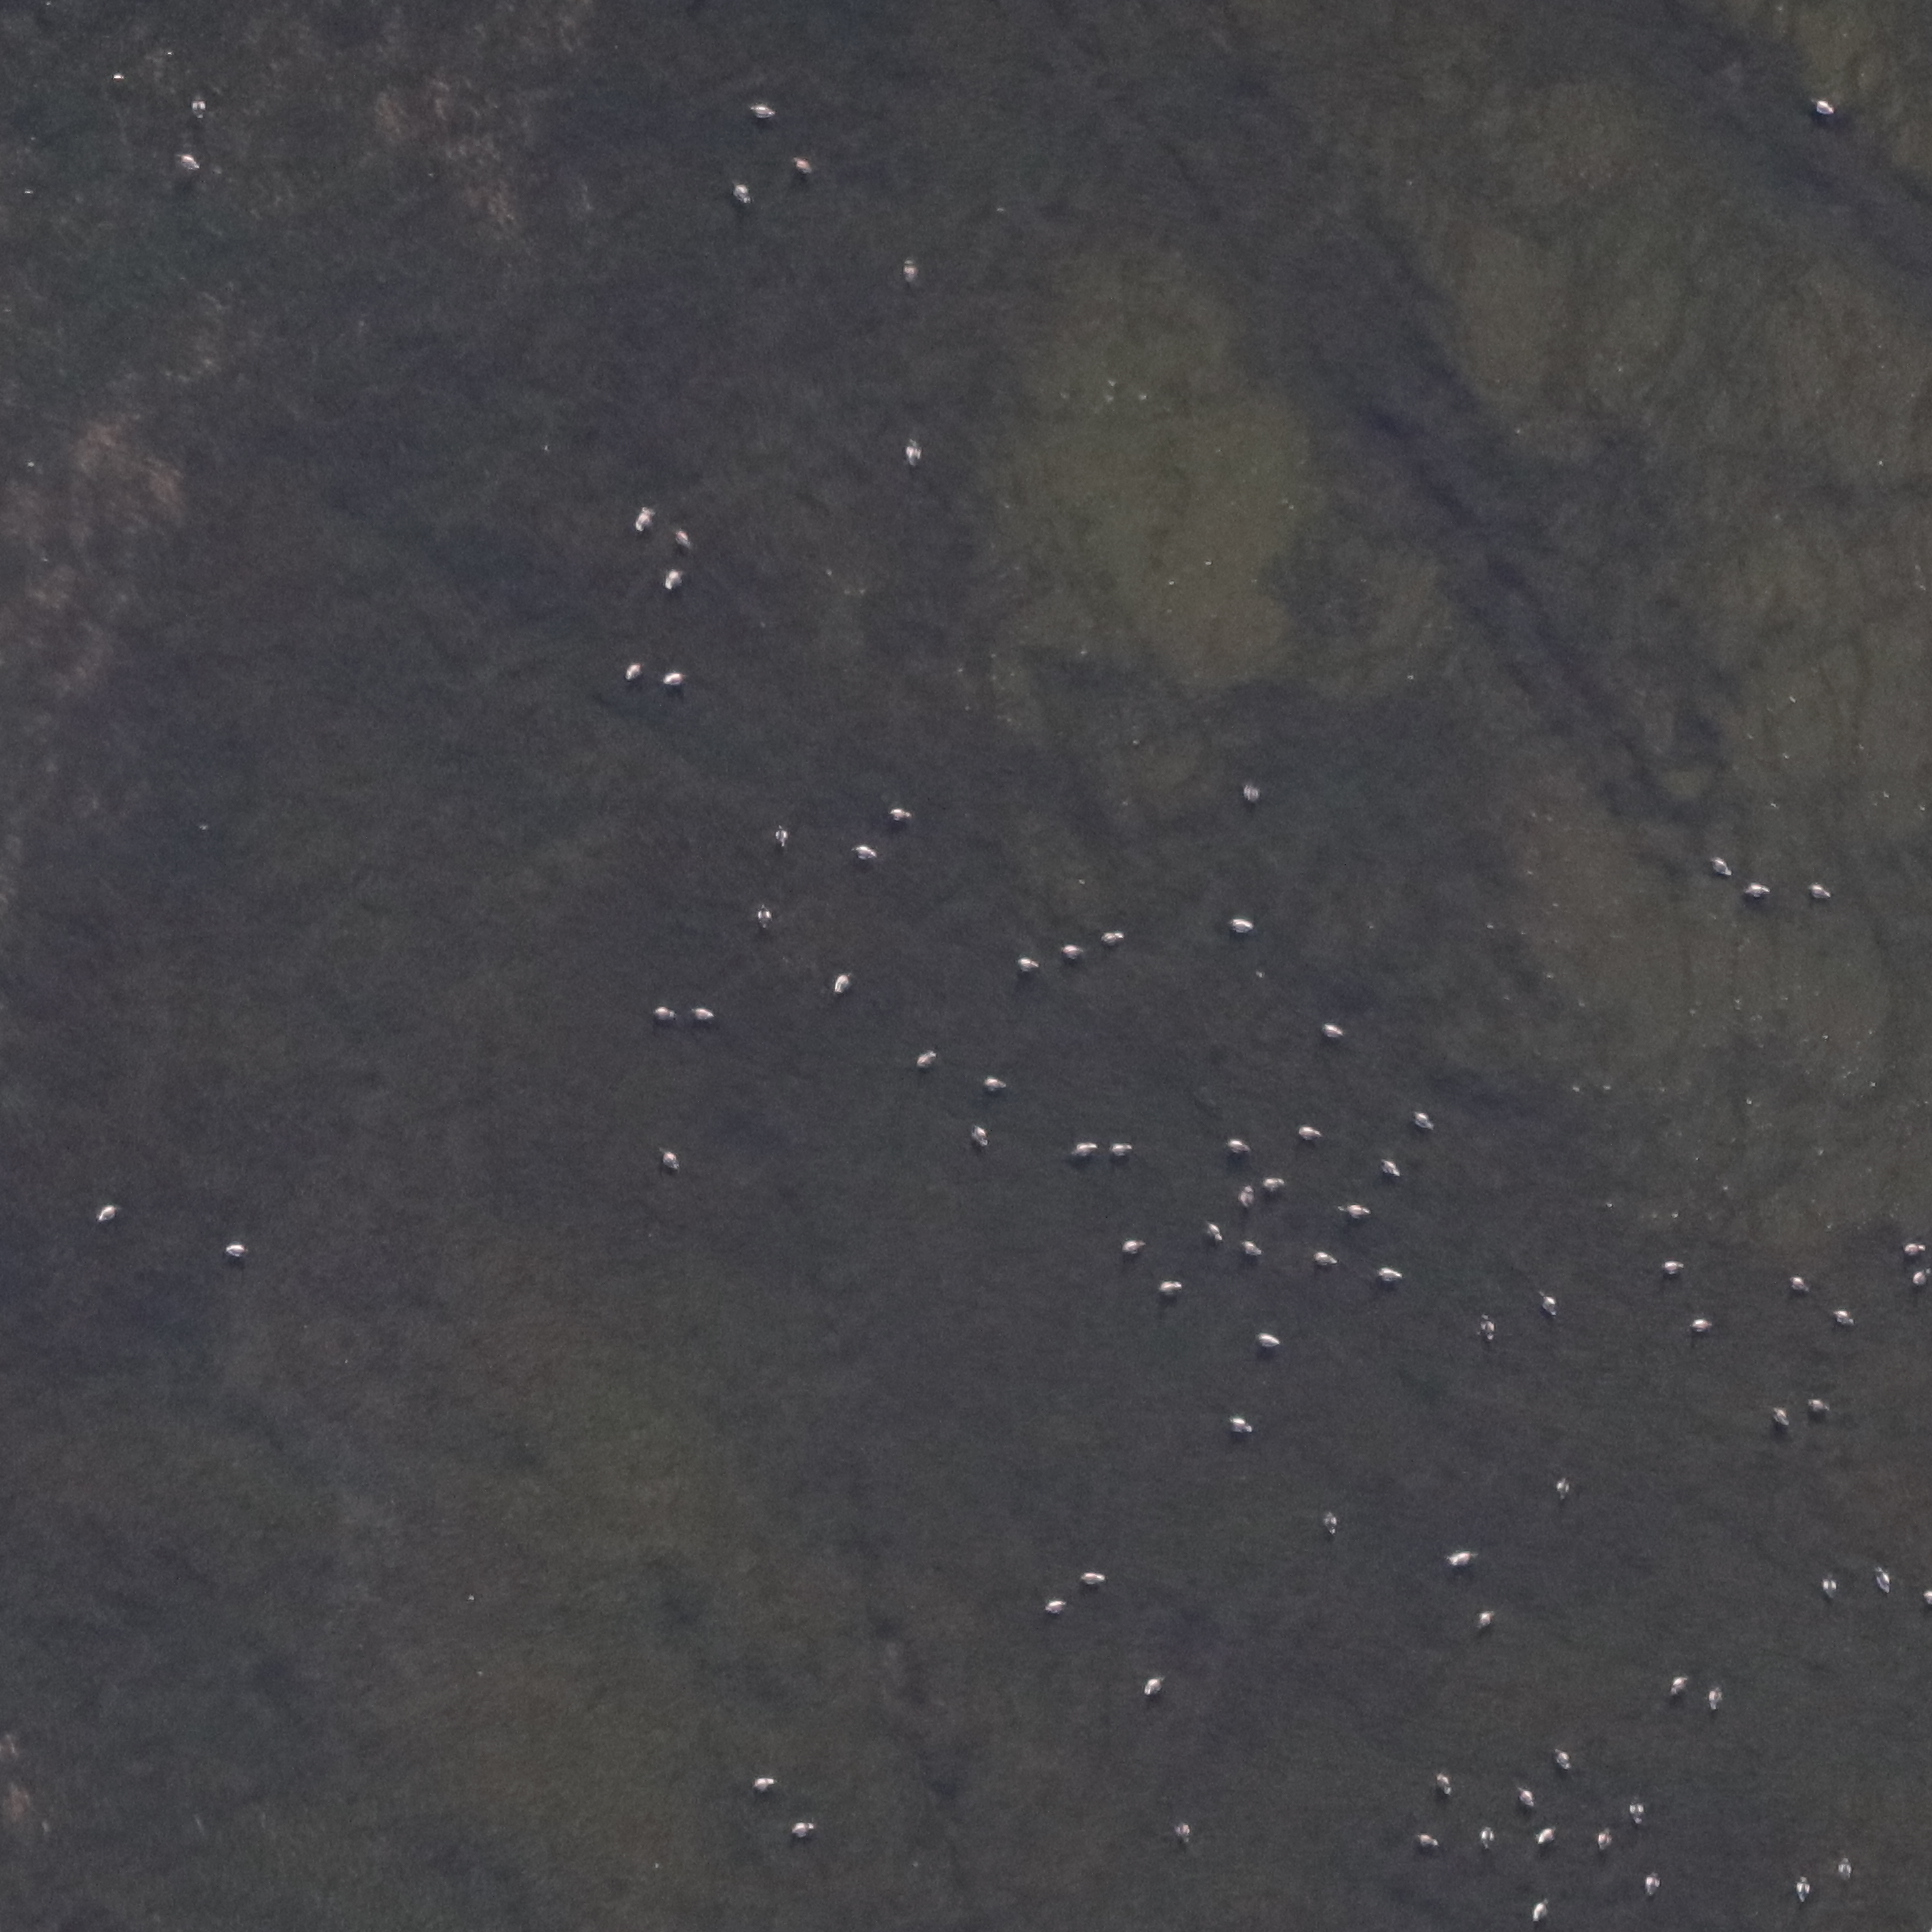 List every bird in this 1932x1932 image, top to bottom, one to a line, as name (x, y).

brant (202, 104)
brant (764, 109)
brant (1826, 110)
brant (186, 161)
brant (801, 170)
brant (740, 190)
brant (911, 269)
brant (913, 447)
brant (643, 524)
brant (683, 539)
brant (671, 586)
brant (631, 671)
brant (679, 677)
brant (1251, 796)
brant (896, 814)
brant (784, 836)
brant (874, 855)
brant (1726, 866)
brant (1827, 890)
brant (1765, 894)
brant (764, 917)
brant (1241, 934)
brant (1114, 942)
brant (1078, 960)
brant (1029, 965)
brant (849, 988)
brant (668, 1018)
brant (707, 1022)
brant (1333, 1033)
brant (931, 1063)
brant (997, 1093)
brant (1423, 1117)
brant (986, 1132)
brant (1310, 1136)
brant (1240, 1144)
brant (1121, 1150)
brant (1084, 1154)
brant (1393, 1163)
brant (674, 1166)
brant (1270, 1190)
brant (1240, 1195)
brant (1361, 1210)
brant (106, 1214)
brant (1127, 1240)
brant (1210, 1240)
brant (1908, 1242)
brant (245, 1251)
brant (1252, 1254)
brant (1326, 1256)
brant (1676, 1272)
brant (1925, 1278)
brant (1170, 1281)
brant (1389, 1281)
brant (1800, 1282)
brant (1549, 1300)
brant (1844, 1316)
brant (1710, 1330)
brant (1486, 1331)
brant (1264, 1336)
brant (1823, 1400)
brant (1781, 1407)
brant (1241, 1423)
brant (1558, 1495)
brant (1334, 1525)
brant (1456, 1556)
brant (1092, 1580)
brant (1884, 1585)
brant (1830, 1588)
brant (1060, 1600)
brant (1930, 1600)
brant (1487, 1623)
brant (1670, 1685)
brant (1155, 1690)
brant (1718, 1699)
brant (1561, 1759)
brant (1441, 1785)
brant (765, 1790)
brant (1524, 1794)
brant (1641, 1818)
brant (1181, 1832)
brant (801, 1833)
brant (1427, 1834)
brant (1533, 1834)
brant (1604, 1834)
brant (1486, 1840)
brant (1852, 1862)
brant (1798, 1887)
brant (1649, 1892)
brant (1539, 1911)